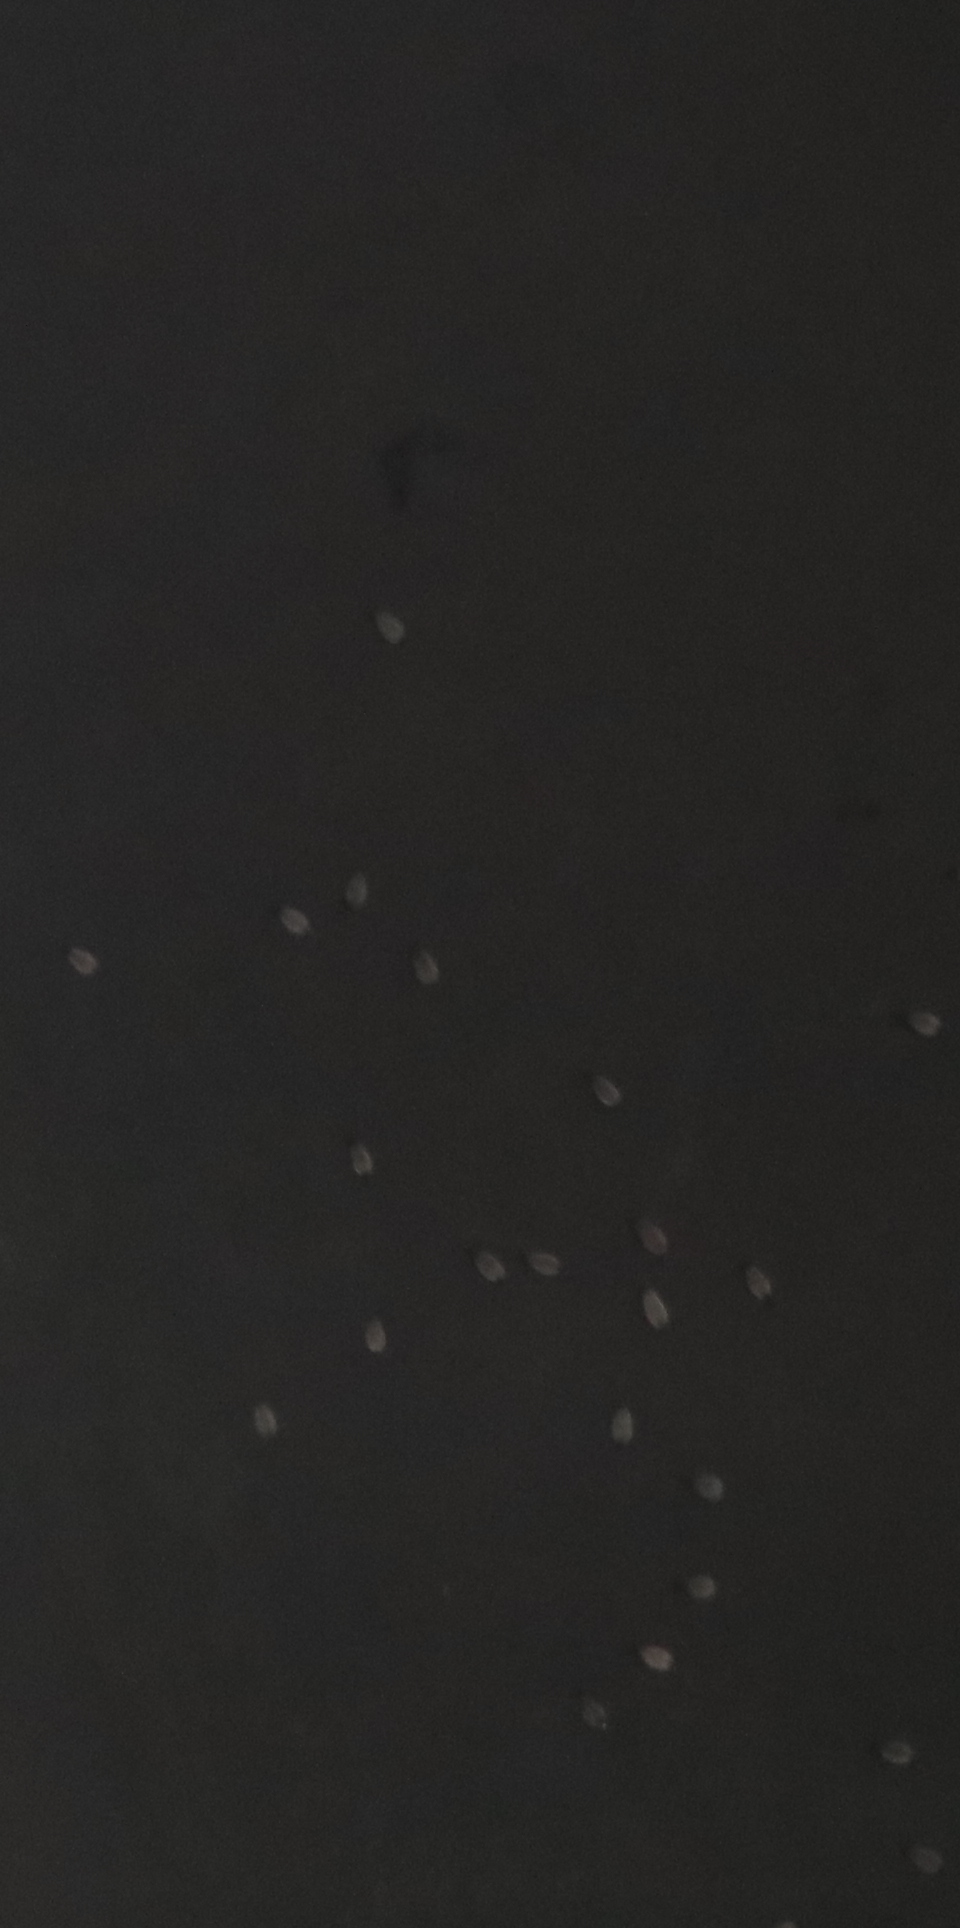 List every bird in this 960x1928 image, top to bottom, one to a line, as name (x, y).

Canada goose (390, 626)
Canada goose (354, 893)
Canada goose (291, 918)
Canada goose (81, 963)
Canada goose (424, 966)
Canada goose (923, 1021)
Canada goose (604, 1094)
Canada goose (365, 1158)
Canada goose (651, 1242)
Canada goose (547, 1258)
Canada goose (488, 1261)
Canada goose (753, 1283)
Canada goose (660, 1317)
Canada goose (376, 1330)
Canada goose (266, 1423)
Canada goose (623, 1428)
Canada goose (704, 1488)
Canada goose (704, 1585)
Canada goose (658, 1657)
Canada goose (591, 1712)
Canada goose (892, 1751)
Canada goose (930, 1863)